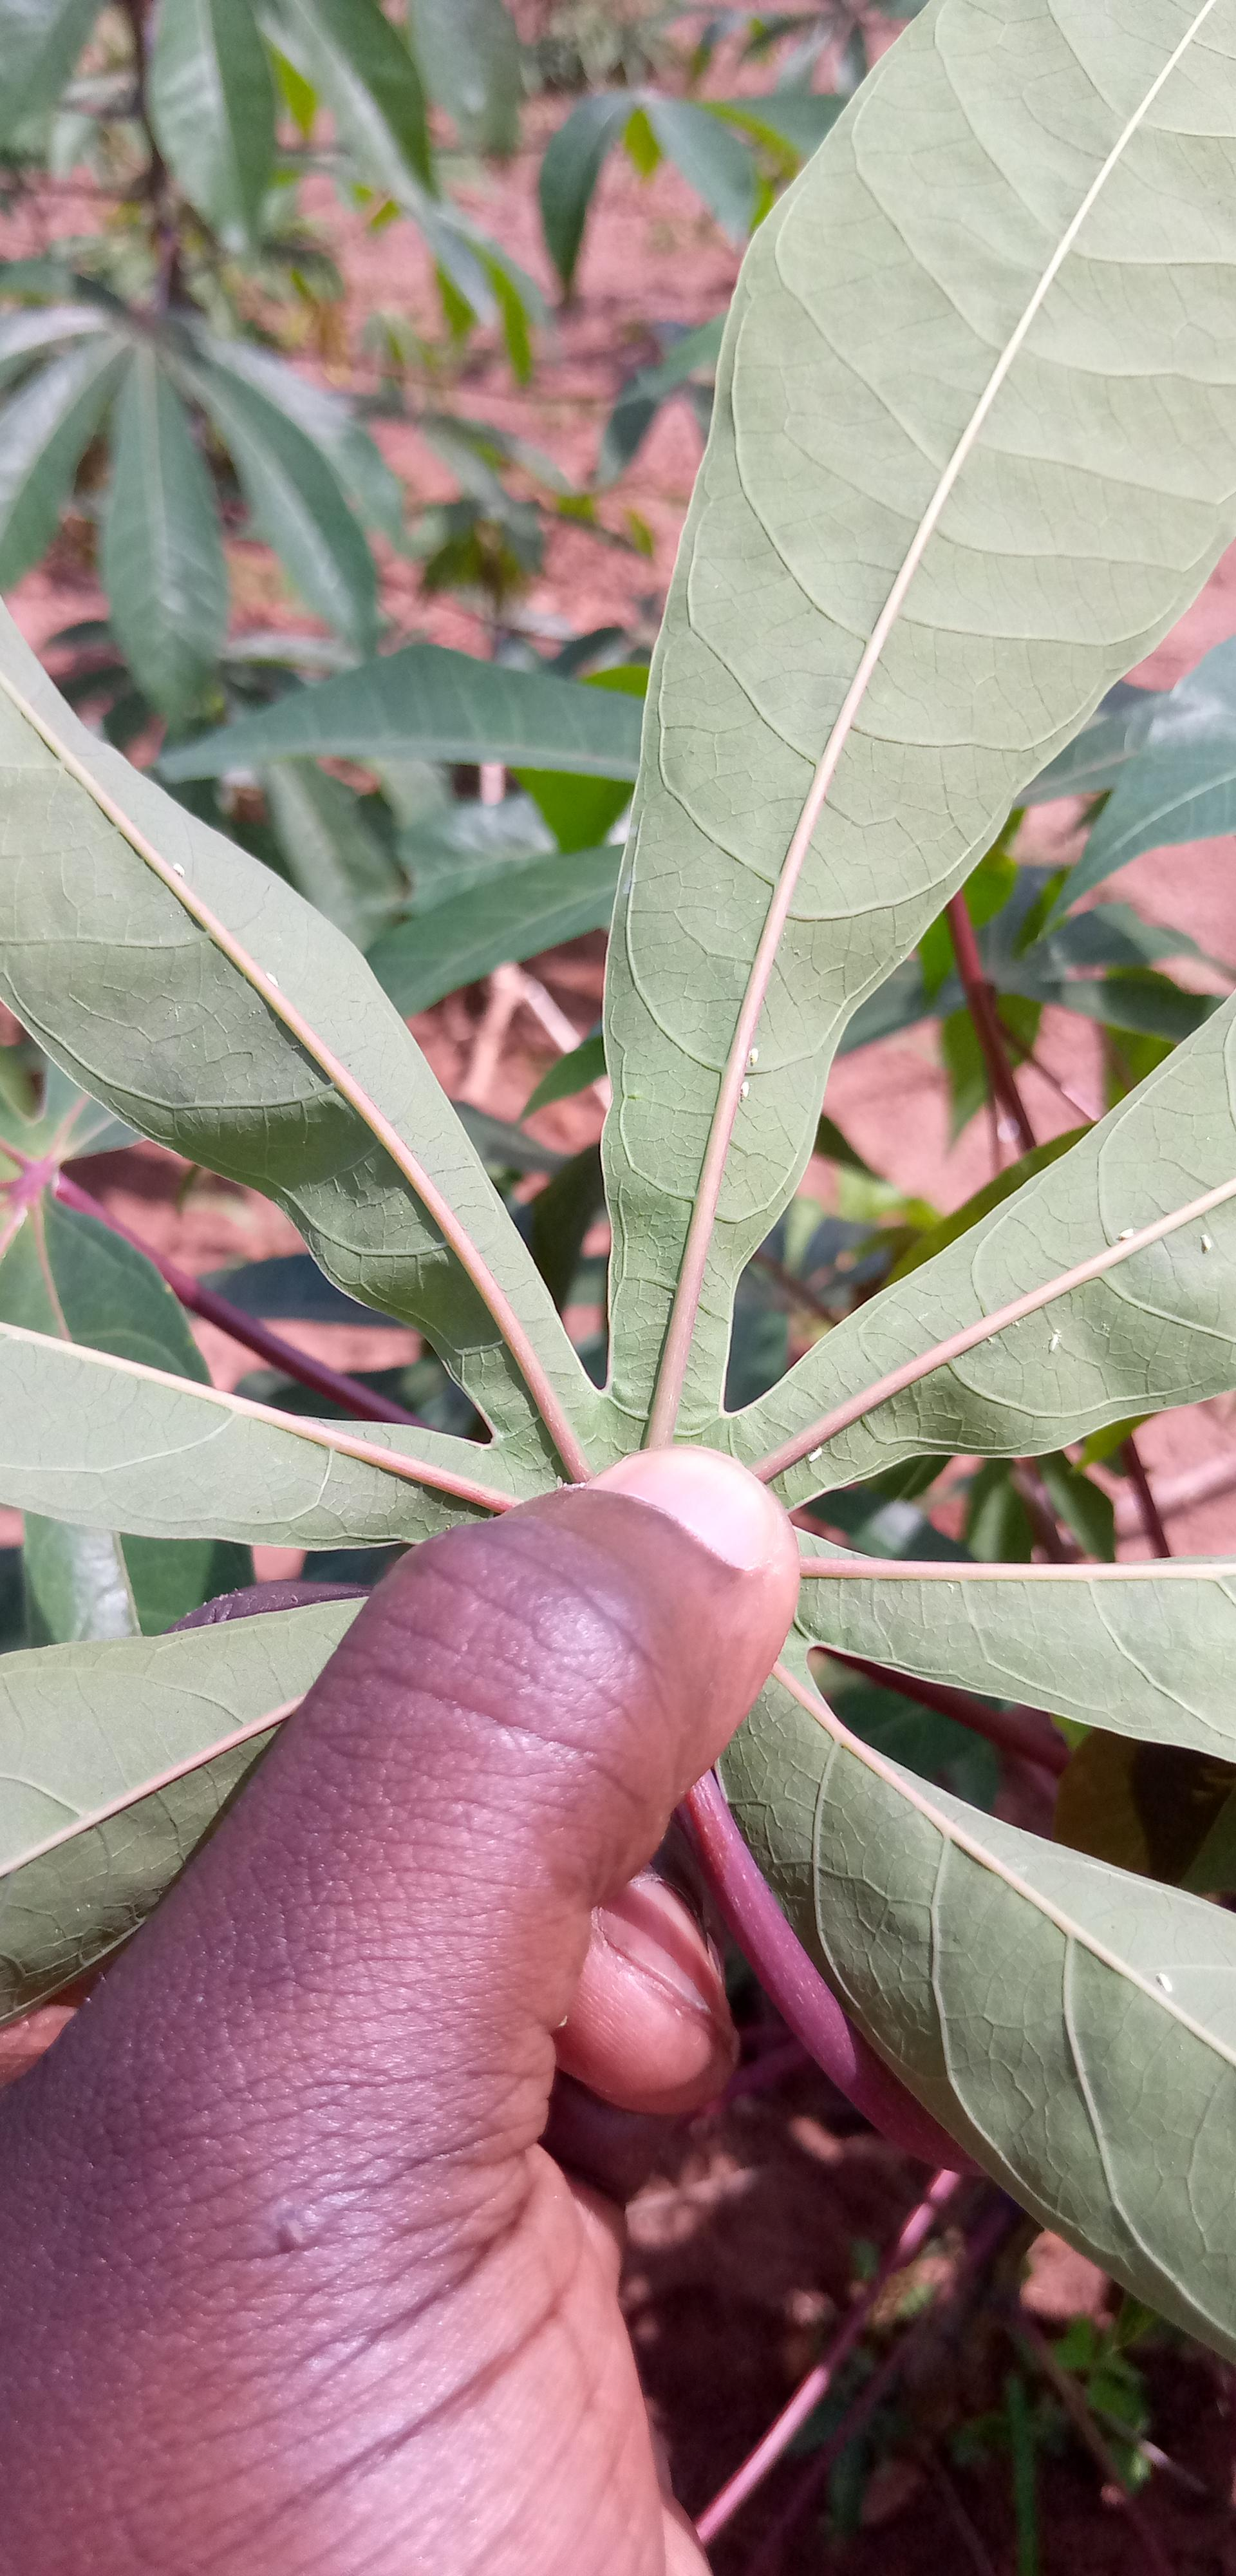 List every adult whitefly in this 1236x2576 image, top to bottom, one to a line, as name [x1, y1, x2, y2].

whitefly [171, 860, 186, 879]
whitefly [264, 969, 280, 989]
whitefly [747, 1046, 762, 1065]
whitefly [739, 1079, 751, 1100]
whitefly [1117, 1227, 1136, 1242]
whitefly [1199, 1232, 1214, 1252]
whitefly [1047, 1332, 1062, 1355]
whitefly [807, 1445, 825, 1463]
whitefly [1155, 1970, 1174, 1994]